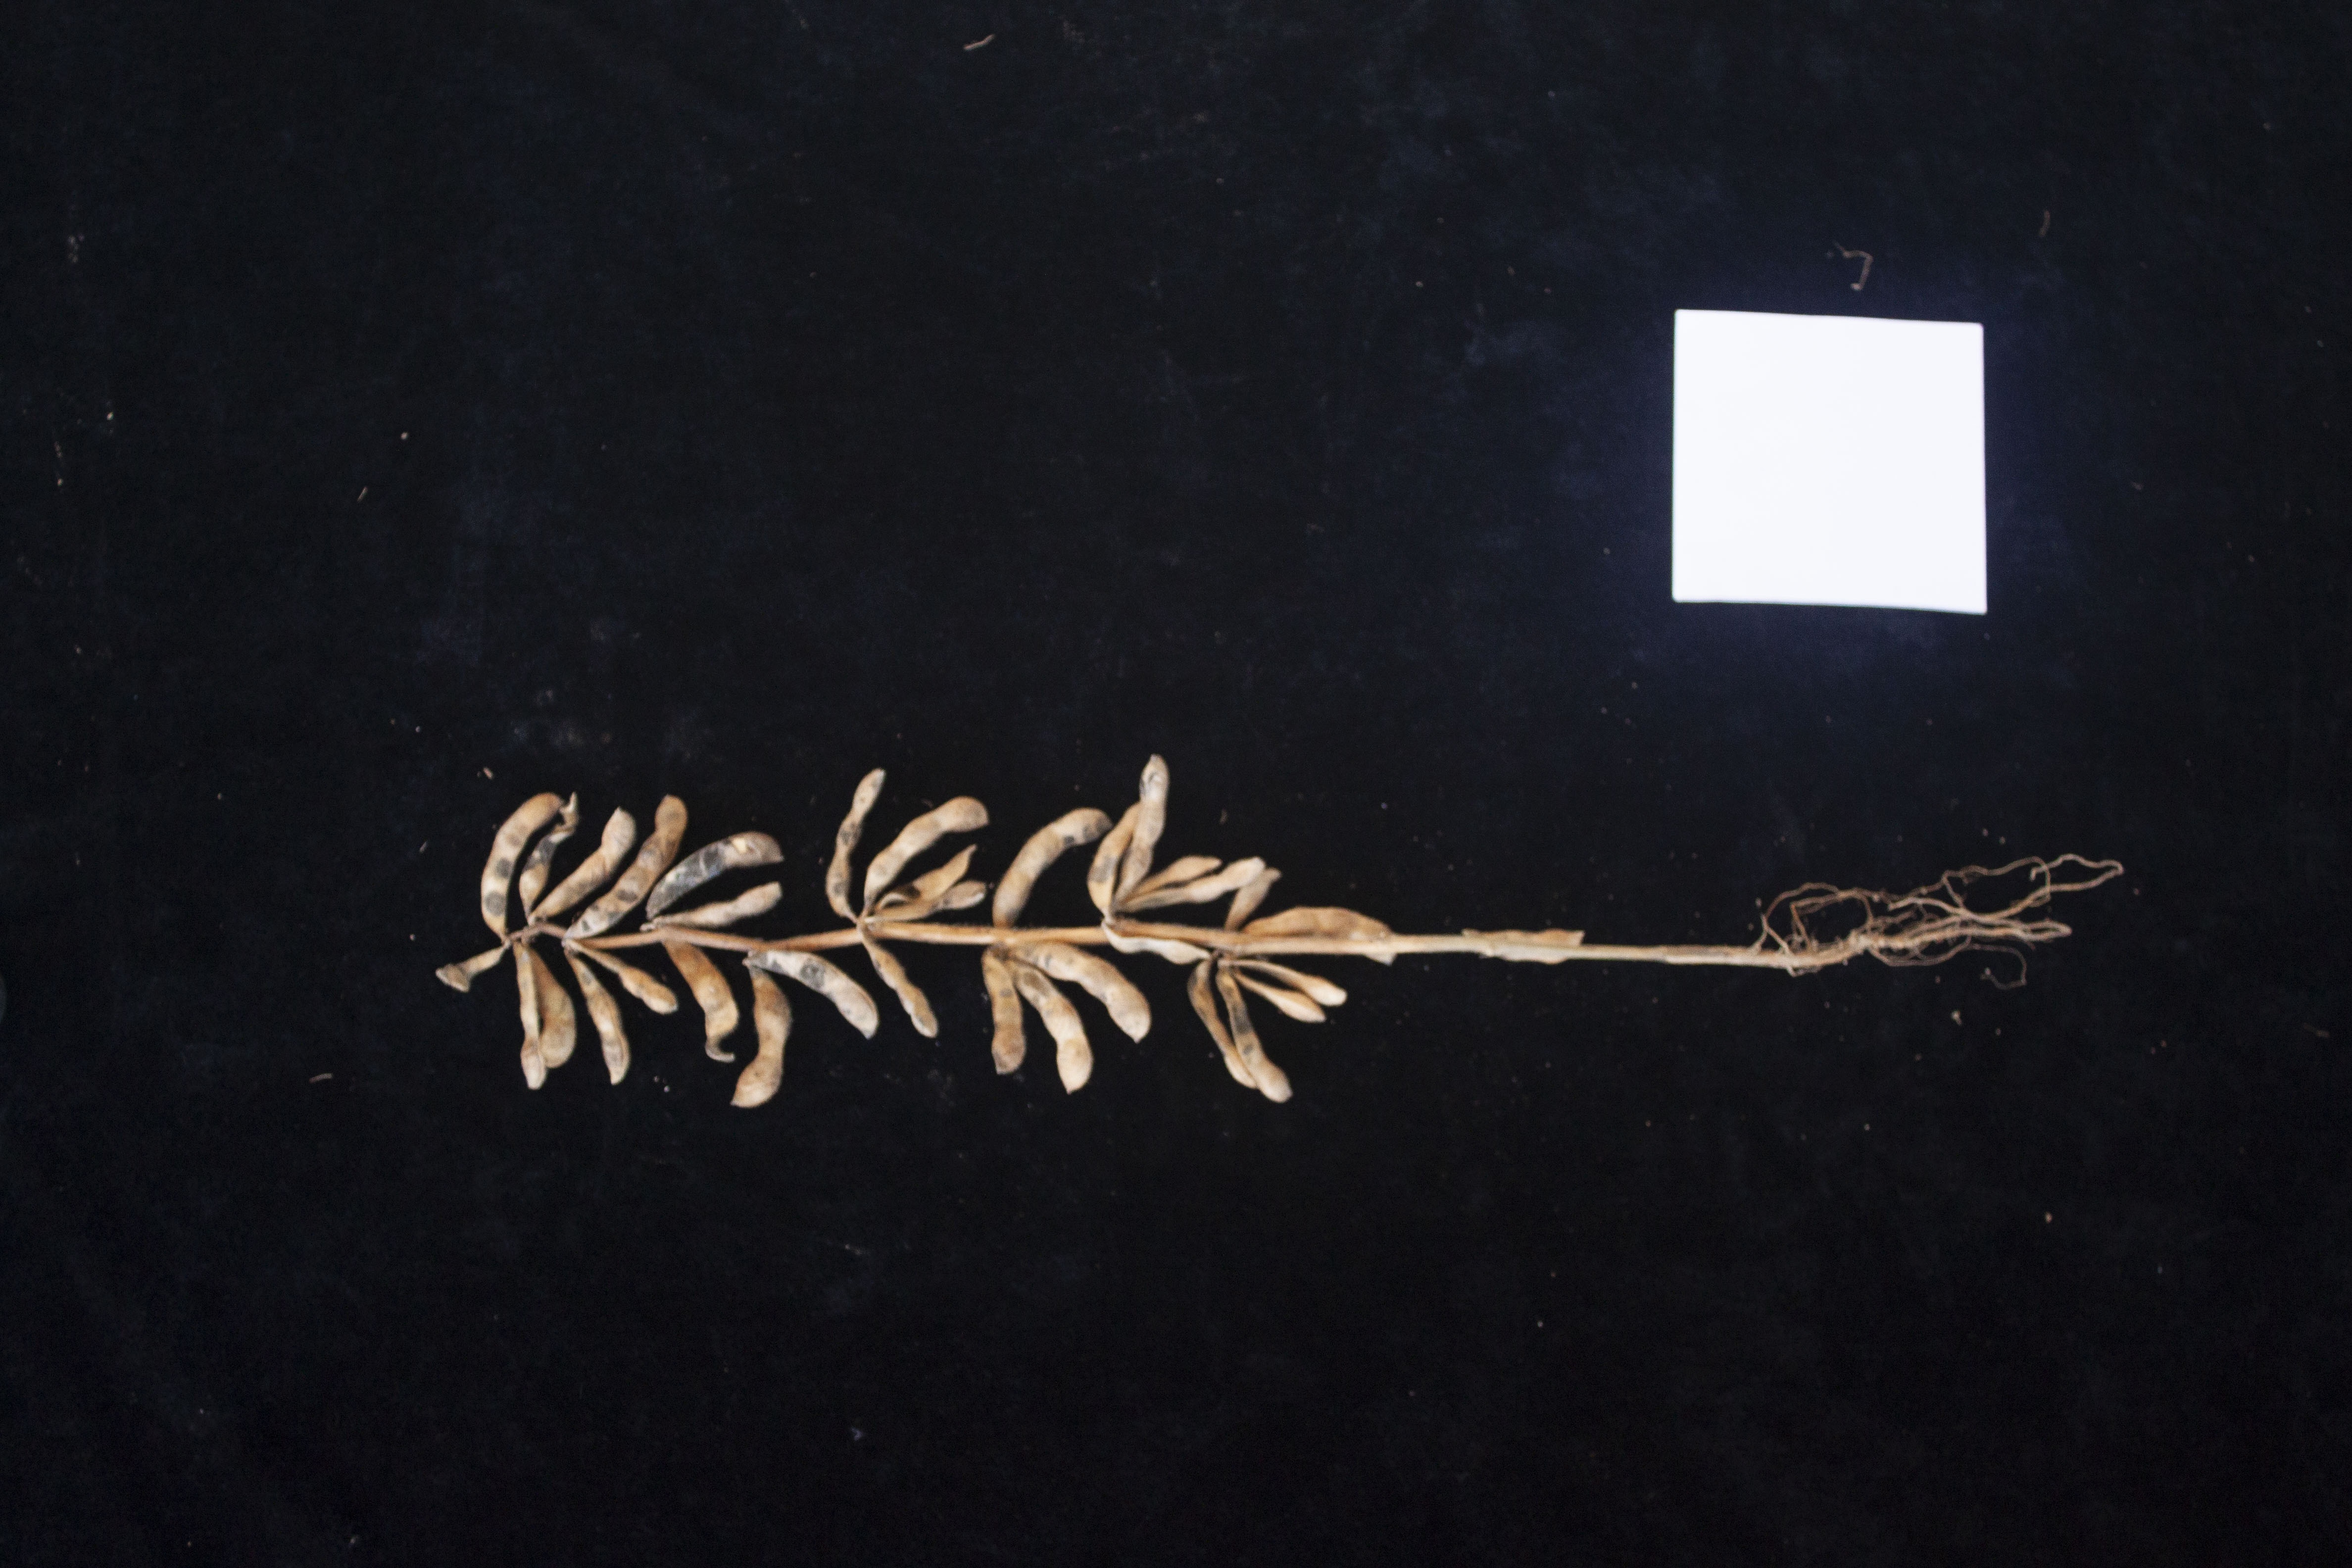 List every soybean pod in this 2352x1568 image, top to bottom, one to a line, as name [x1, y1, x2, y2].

soybean pod [1115, 758, 1170, 908]
soybean pod [825, 771, 884, 922]
soybean pod [517, 794, 578, 921]
soybean pod [481, 795, 563, 942]
soybean pod [566, 795, 687, 946]
soybean pod [862, 799, 987, 917]
soybean pod [1087, 804, 1138, 928]
soybean pod [529, 810, 634, 928]
soybean pod [992, 810, 1111, 934]
soybean pod [648, 833, 782, 920]
soybean pod [876, 845, 976, 913]
soybean pod [1124, 857, 1223, 902]
soybean pod [1116, 859, 1266, 914]
soybean pod [1223, 869, 1281, 931]
soybean pod [865, 882, 987, 926]
soybean pod [643, 885, 780, 931]
soybean pod [1244, 907, 1398, 968]
soybean pod [1102, 923, 1211, 965]
soybean pod [863, 933, 934, 1038]
soybean pod [516, 942, 546, 1090]
soybean pod [1007, 943, 1149, 1043]
soybean pod [663, 944, 737, 1063]
soybean pod [532, 947, 576, 1069]
soybean pod [576, 948, 677, 1014]
soybean pod [436, 948, 505, 993]
soybean pod [566, 950, 629, 1086]
soybean pod [980, 950, 1025, 1075]
soybean pod [746, 952, 876, 1038]
soybean pod [1187, 953, 1259, 1090]
soybean pod [1226, 961, 1346, 1007]
soybean pod [1005, 964, 1092, 1094]
soybean pod [1217, 965, 1289, 1104]
soybean pod [732, 968, 790, 1106]
soybean pod [1235, 975, 1326, 1023]